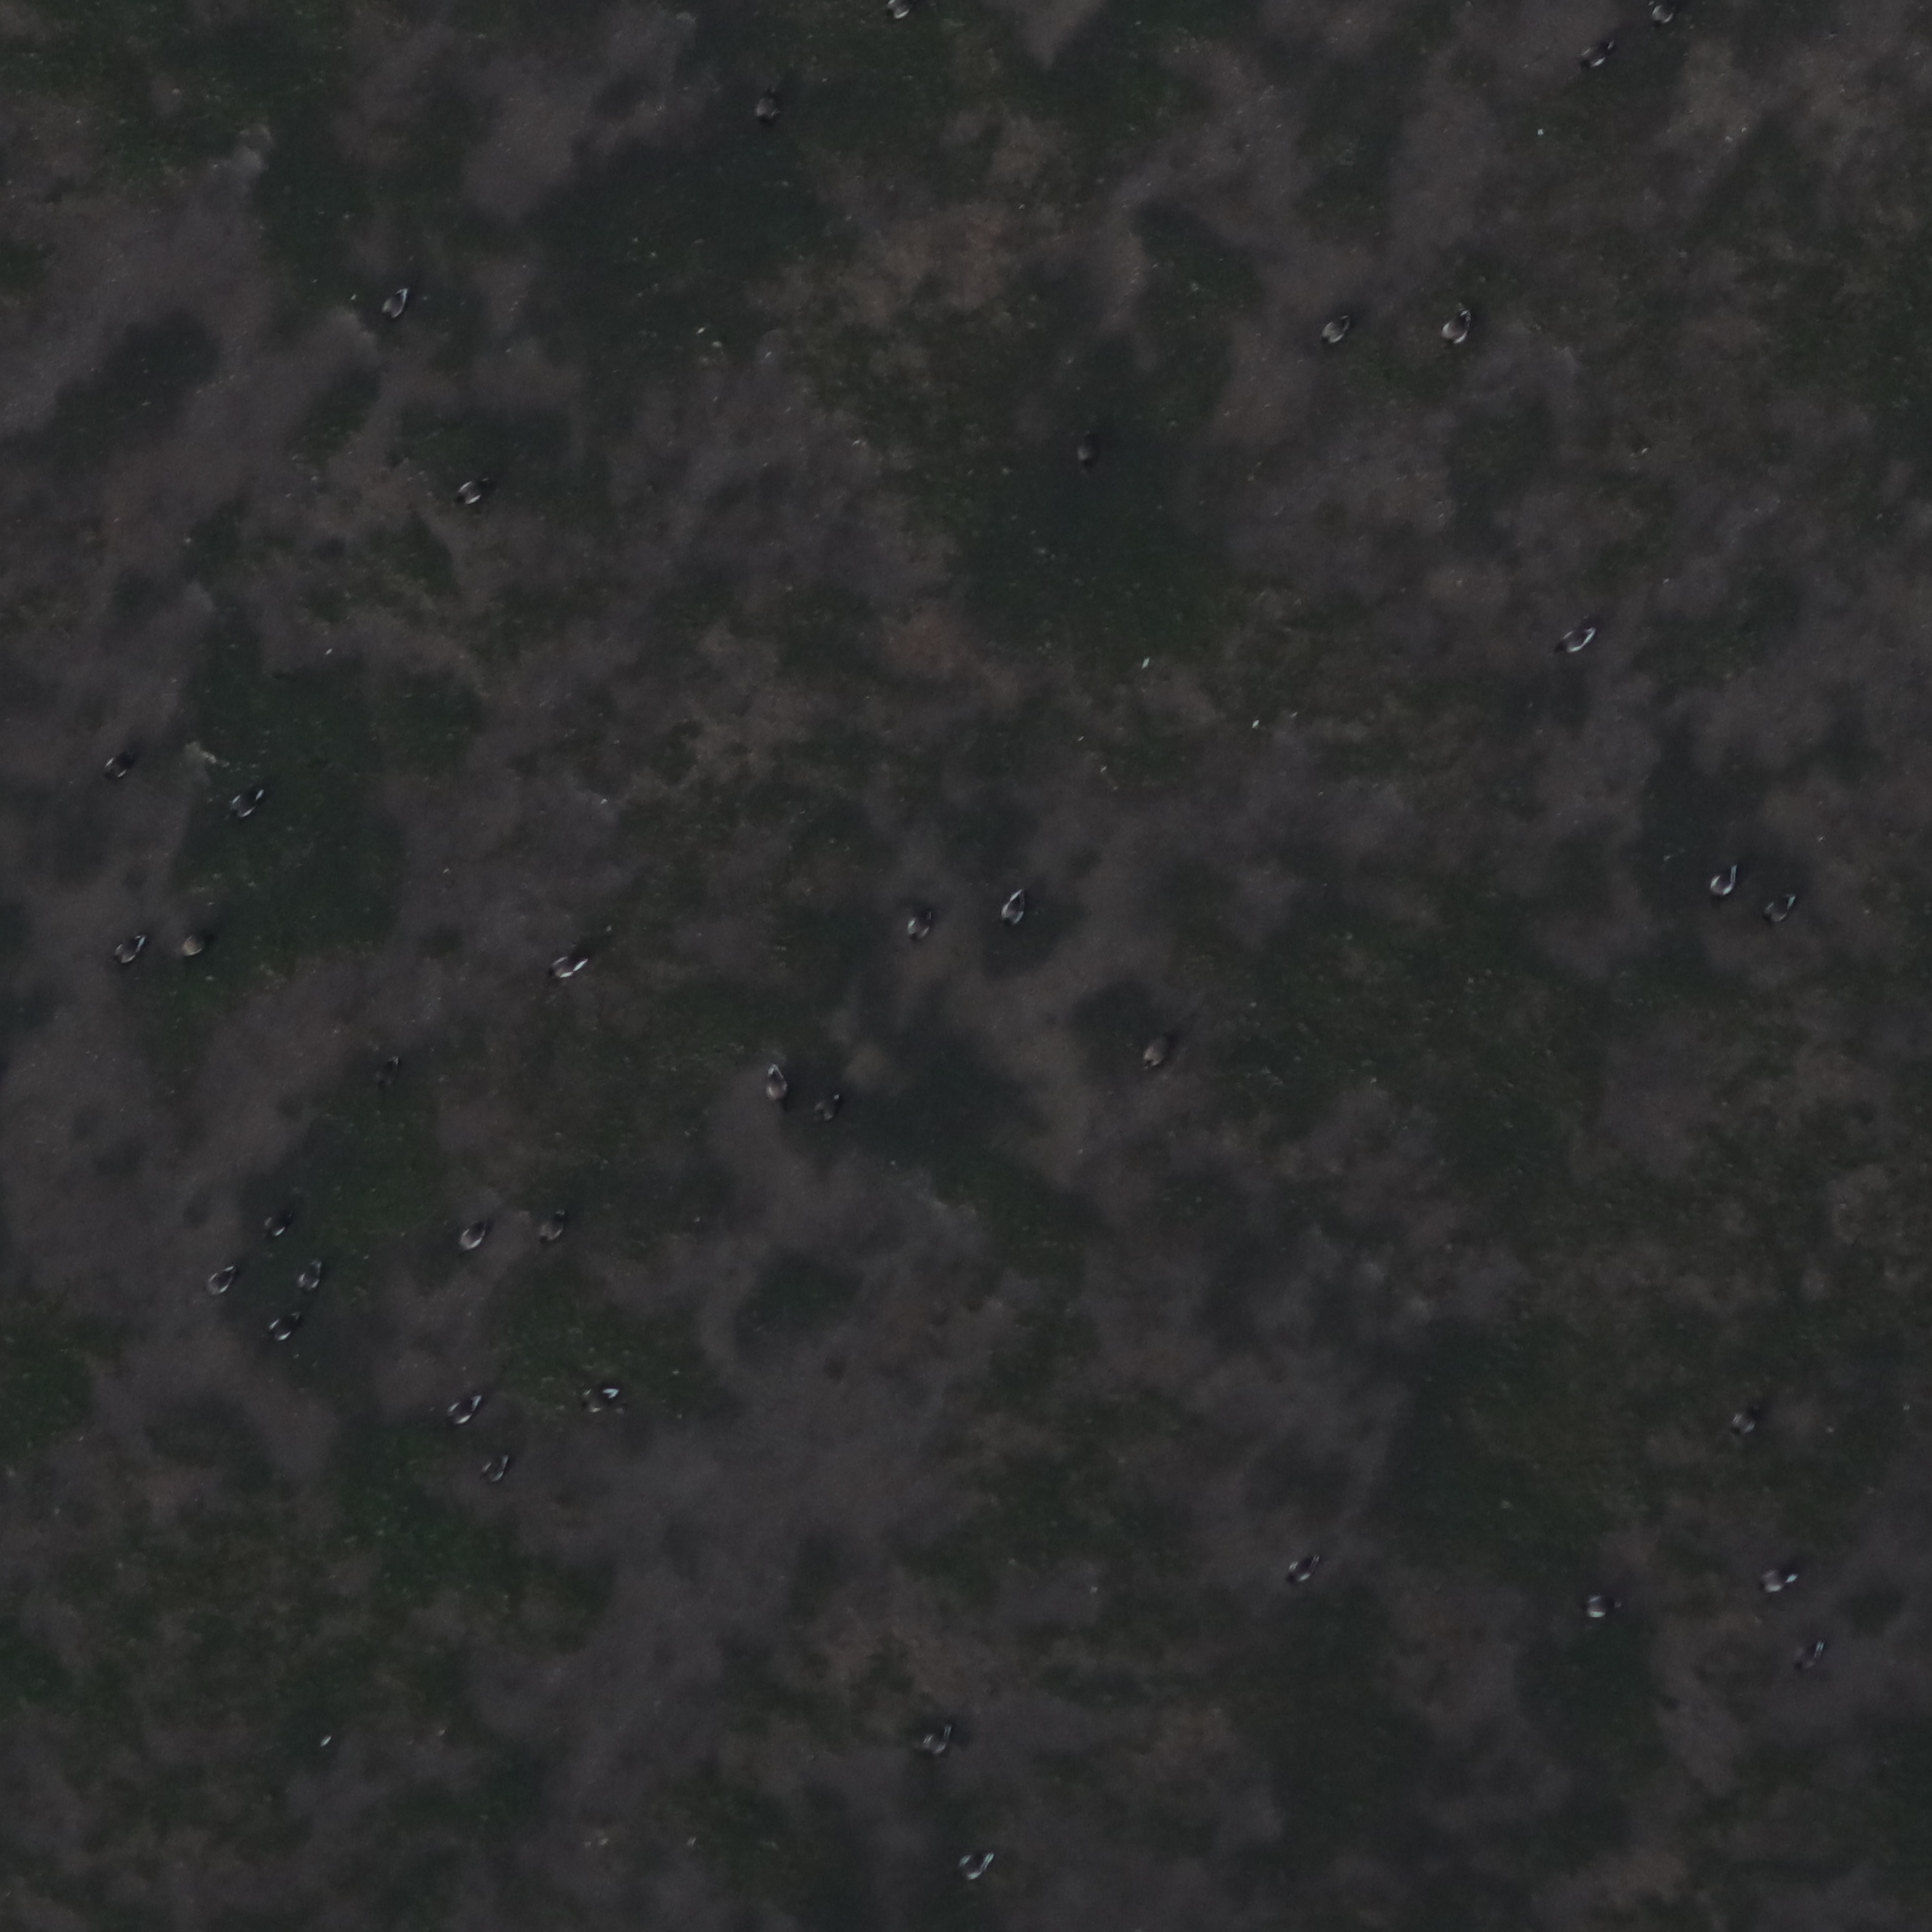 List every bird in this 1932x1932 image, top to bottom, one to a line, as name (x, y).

brant (902, 6)
brant (1660, 13)
brant (1595, 57)
brant (767, 107)
brant (395, 305)
brant (1455, 327)
brant (1335, 330)
brant (1090, 451)
brant (472, 493)
brant (1575, 640)
brant (117, 766)
brant (244, 804)
brant (1721, 885)
brant (1013, 911)
brant (1778, 911)
brant (918, 918)
brant (196, 944)
brant (127, 951)
brant (568, 967)
brant (1159, 1054)
brant (387, 1067)
brant (777, 1085)
brant (829, 1109)
brant (274, 1224)
brant (552, 1230)
brant (472, 1235)
brant (218, 1279)
brant (313, 1279)
brant (284, 1327)
brant (599, 1399)
brant (465, 1410)
brant (1746, 1419)
brant (496, 1471)
brant (1307, 1567)
brant (1775, 1581)
brant (1593, 1609)
brant (1806, 1653)
brant (927, 1737)
brant (973, 1868)